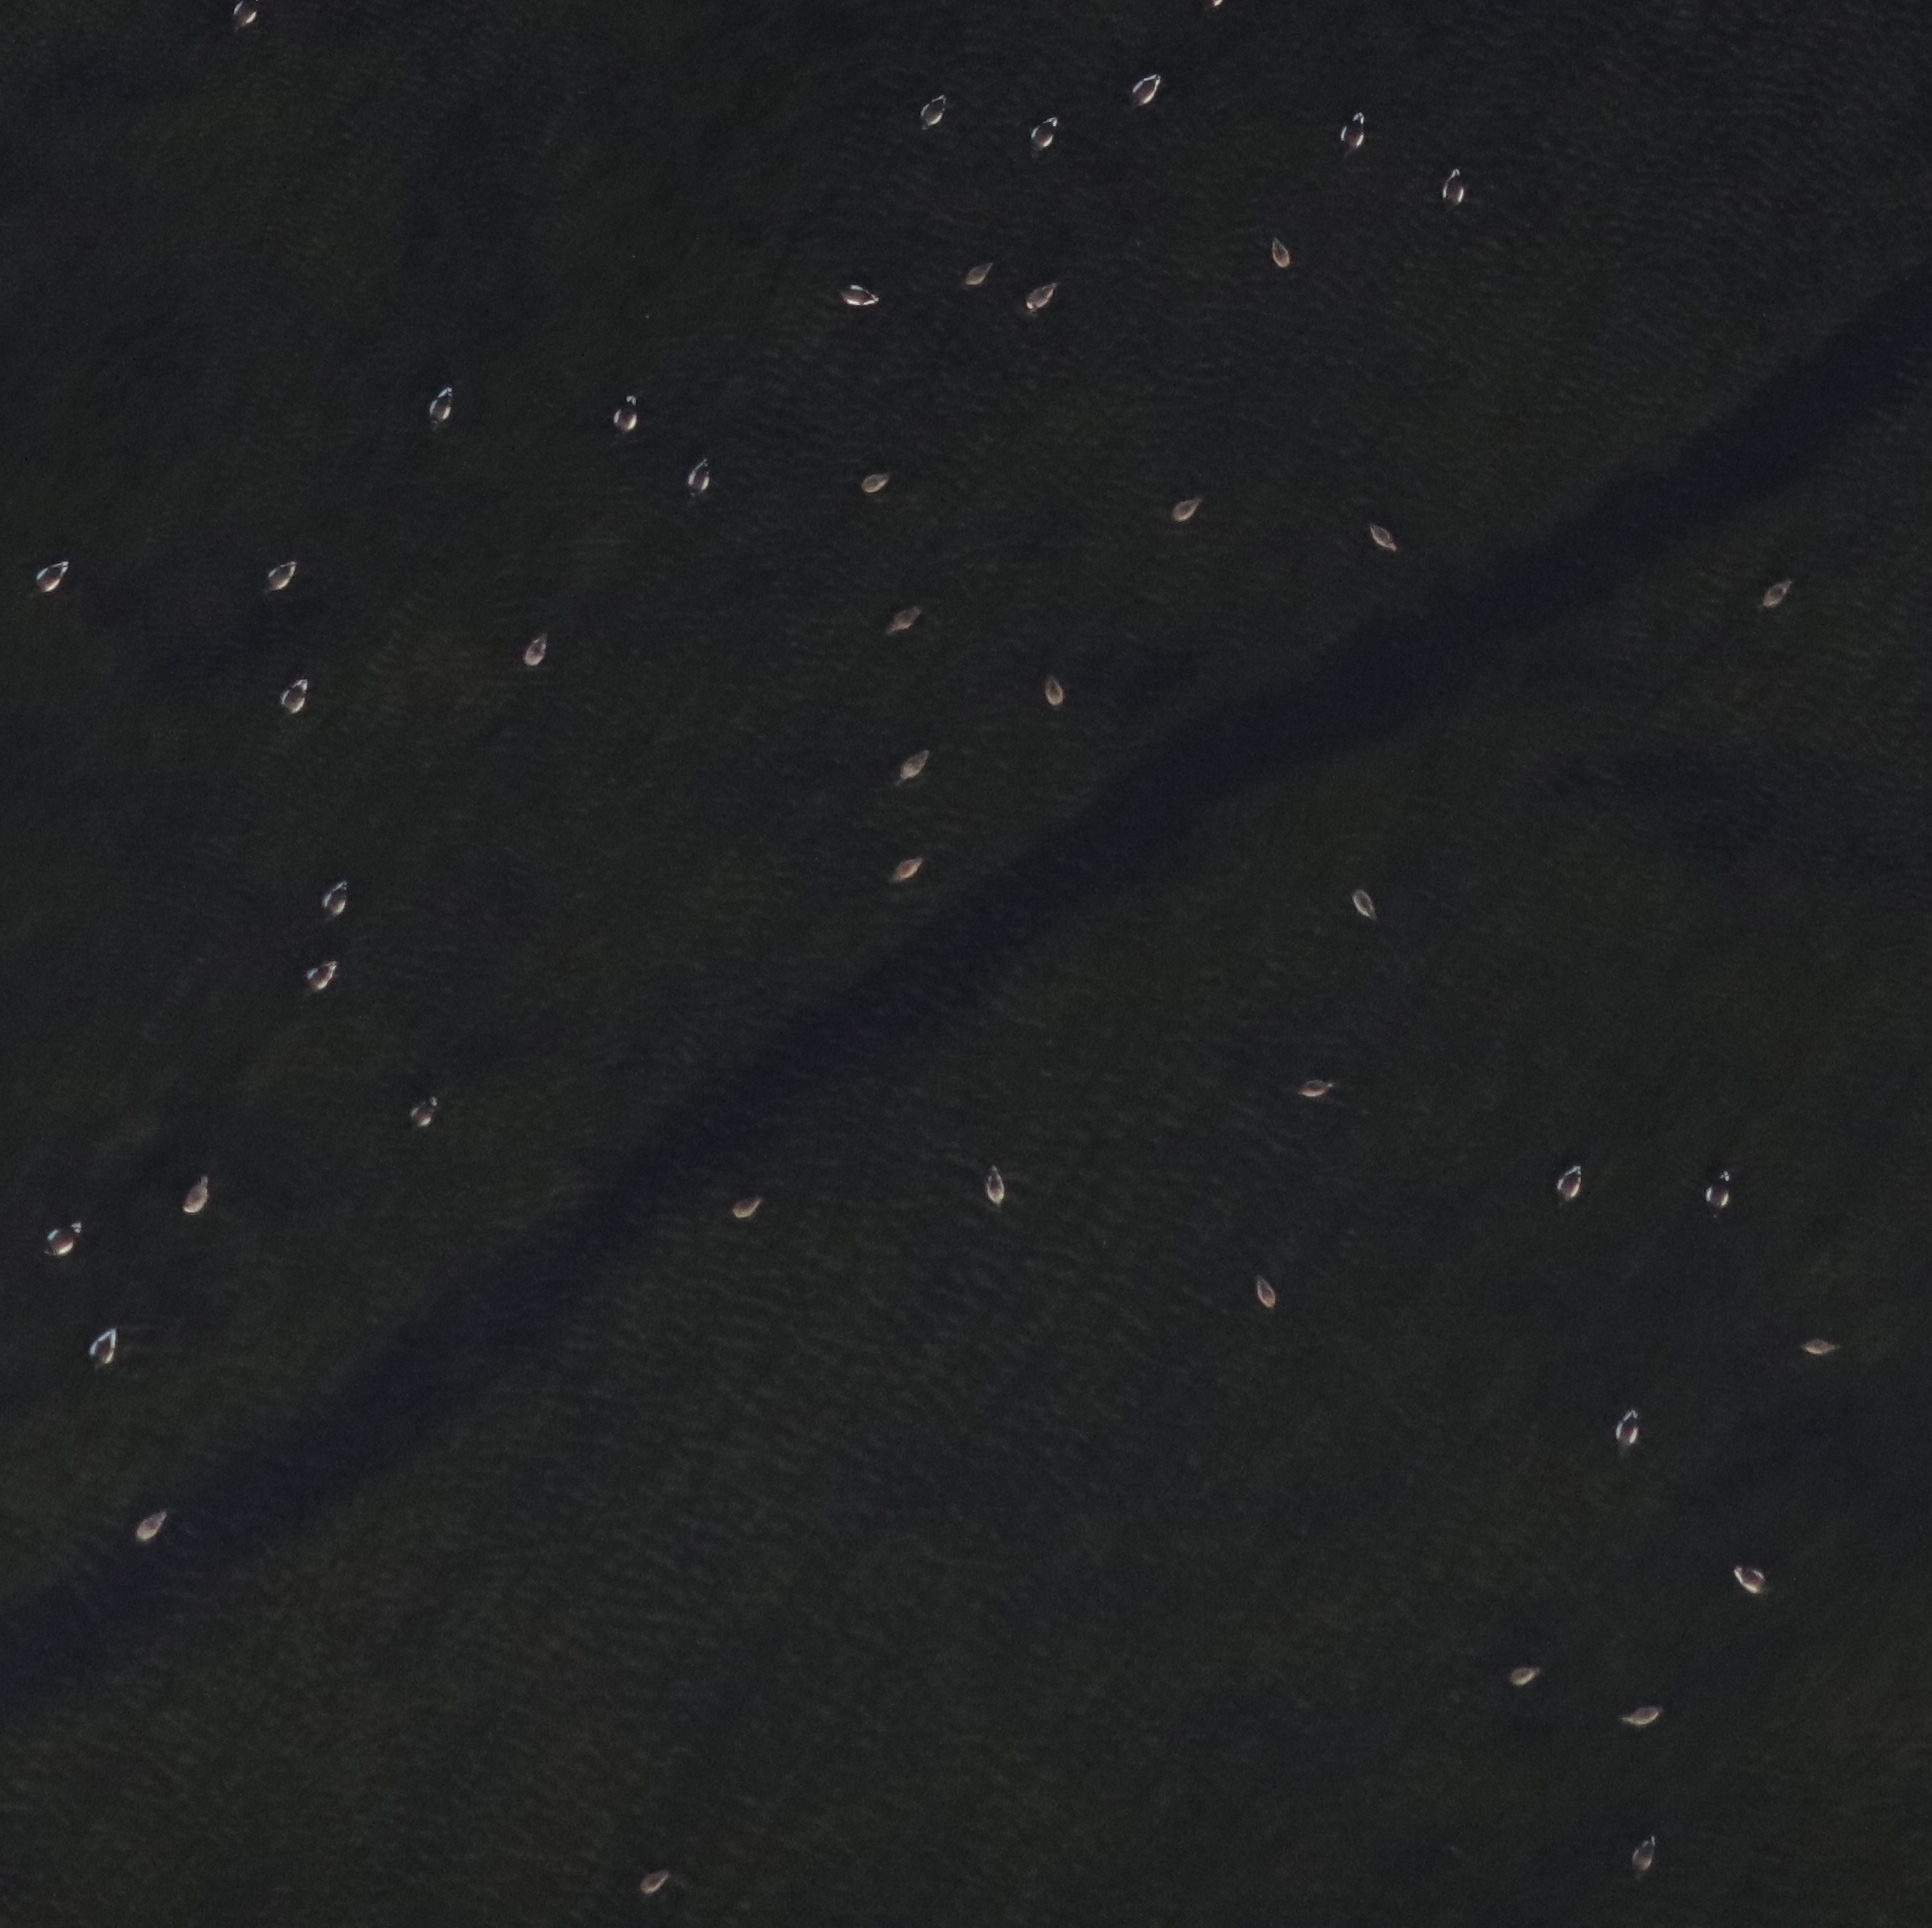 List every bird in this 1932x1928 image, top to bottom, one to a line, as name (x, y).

brant (246, 12)
brant (1145, 92)
brant (932, 111)
brant (1352, 134)
brant (1042, 135)
brant (1453, 190)
other bird (1280, 252)
other bird (982, 273)
brant (858, 295)
other bird (1039, 296)
brant (440, 408)
brant (625, 416)
other bird (878, 479)
brant (699, 480)
other bird (1184, 506)
other bird (1386, 534)
brant (50, 579)
brant (279, 579)
other bird (1776, 594)
other bird (905, 621)
other bird (541, 655)
other bird (1060, 681)
brant (294, 697)
other bird (918, 760)
other bird (913, 870)
brant (335, 899)
other bird (1363, 901)
brant (319, 976)
other bird (1323, 1075)
brant (422, 1111)
brant (1570, 1185)
other bird (1002, 1189)
other bird (200, 1194)
brant (1719, 1194)
other bird (753, 1210)
brant (61, 1239)
other bird (1267, 1294)
other bird (1828, 1345)
brant (103, 1348)
brant (1627, 1429)
other bird (159, 1525)
brant (1753, 1578)
other bird (1528, 1675)
other bird (1644, 1715)
brant (1642, 1853)
other bird (661, 1882)